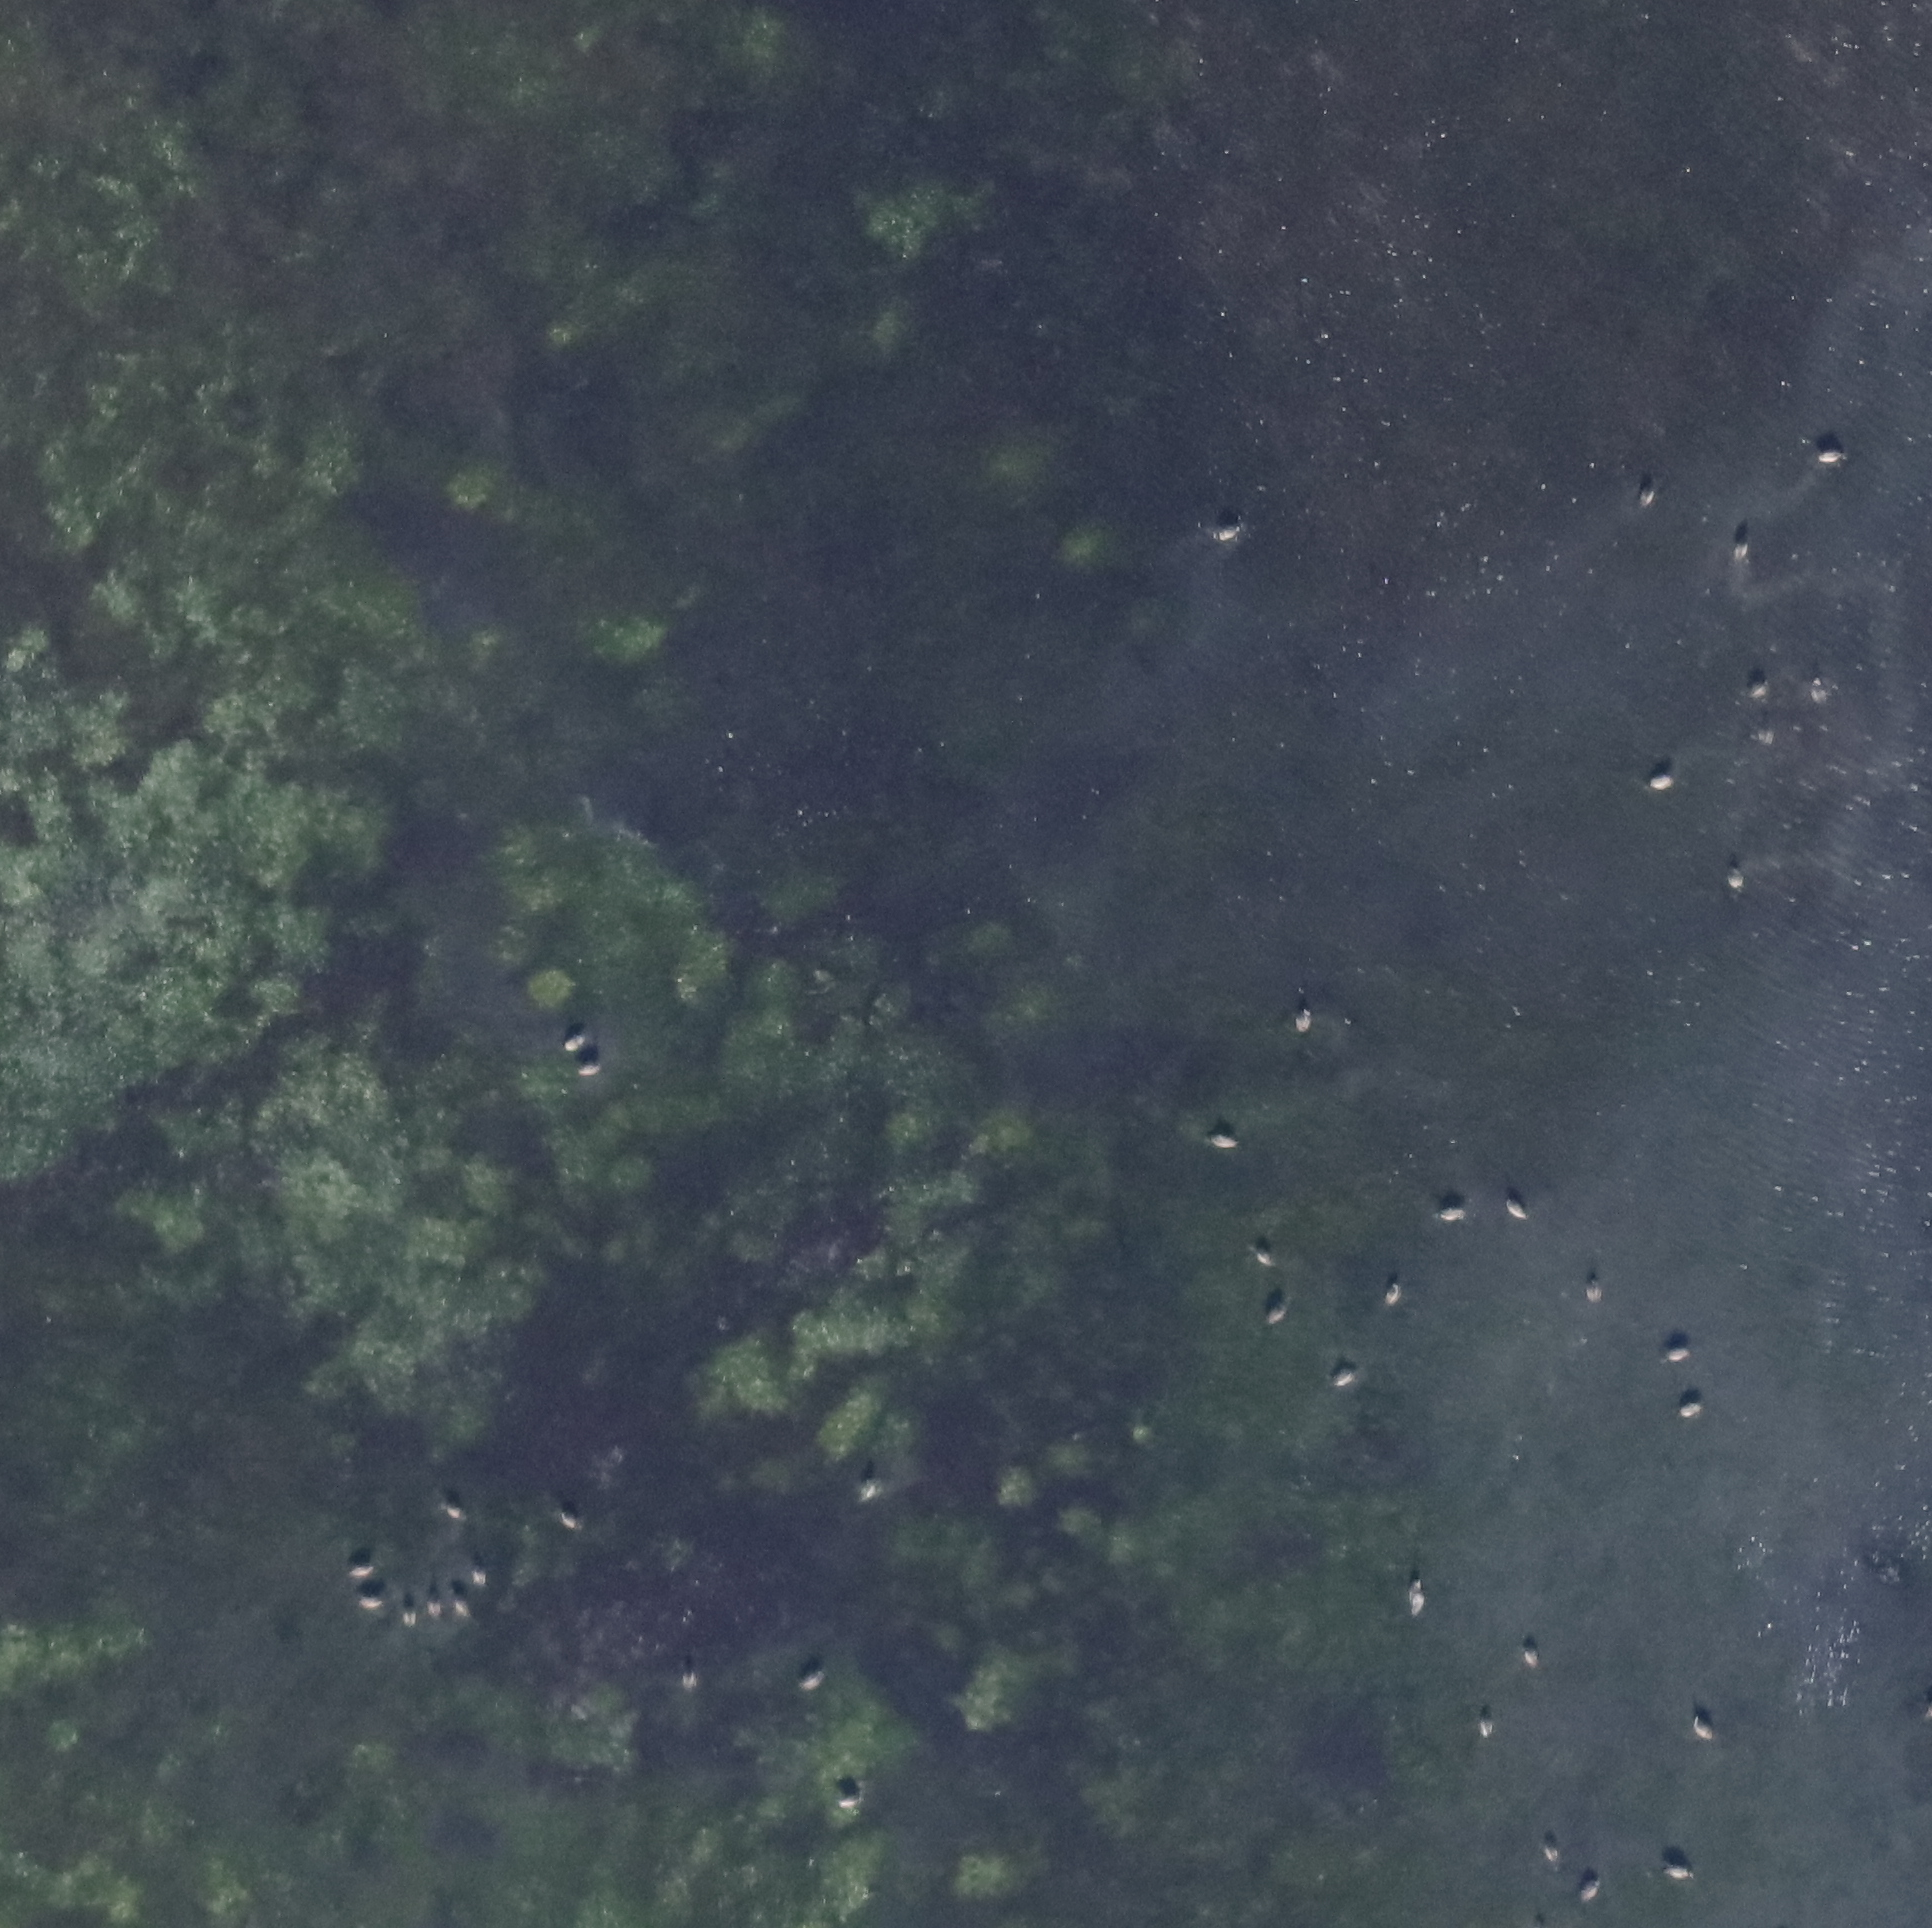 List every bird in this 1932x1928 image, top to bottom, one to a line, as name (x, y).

Canada goose (1832, 457)
Canada goose (1649, 497)
Canada goose (1224, 532)
Canada goose (1739, 550)
Canada goose (1759, 692)
Canada goose (1820, 695)
Canada goose (1664, 784)
Canada goose (1738, 878)
Canada goose (1303, 1022)
Canada goose (575, 1042)
Canada goose (588, 1071)
Canada goose (1225, 1142)
Canada goose (1516, 1204)
Canada goose (1456, 1215)
Canada goose (1267, 1257)
Canada goose (1594, 1294)
Canada goose (1391, 1298)
Canada goose (1275, 1317)
Canada goose (1681, 1353)
Canada goose (1346, 1375)
Canada goose (1692, 1410)
Canada goose (870, 1489)
Canada goose (457, 1510)
Canada goose (565, 1521)
Canada goose (360, 1569)
Canada goose (487, 1577)
Canada goose (1416, 1601)
Canada goose (370, 1602)
Canada goose (433, 1606)
Canada goose (469, 1609)
Canada goose (409, 1617)
Canada goose (1531, 1662)
Canada goose (693, 1682)
Canada goose (814, 1684)
Canada goose (1485, 1724)
Canada goose (1703, 1731)
Canada goose (851, 1803)
Canada goose (1550, 1848)
Canada goose (1680, 1874)
Canada goose (1592, 1890)